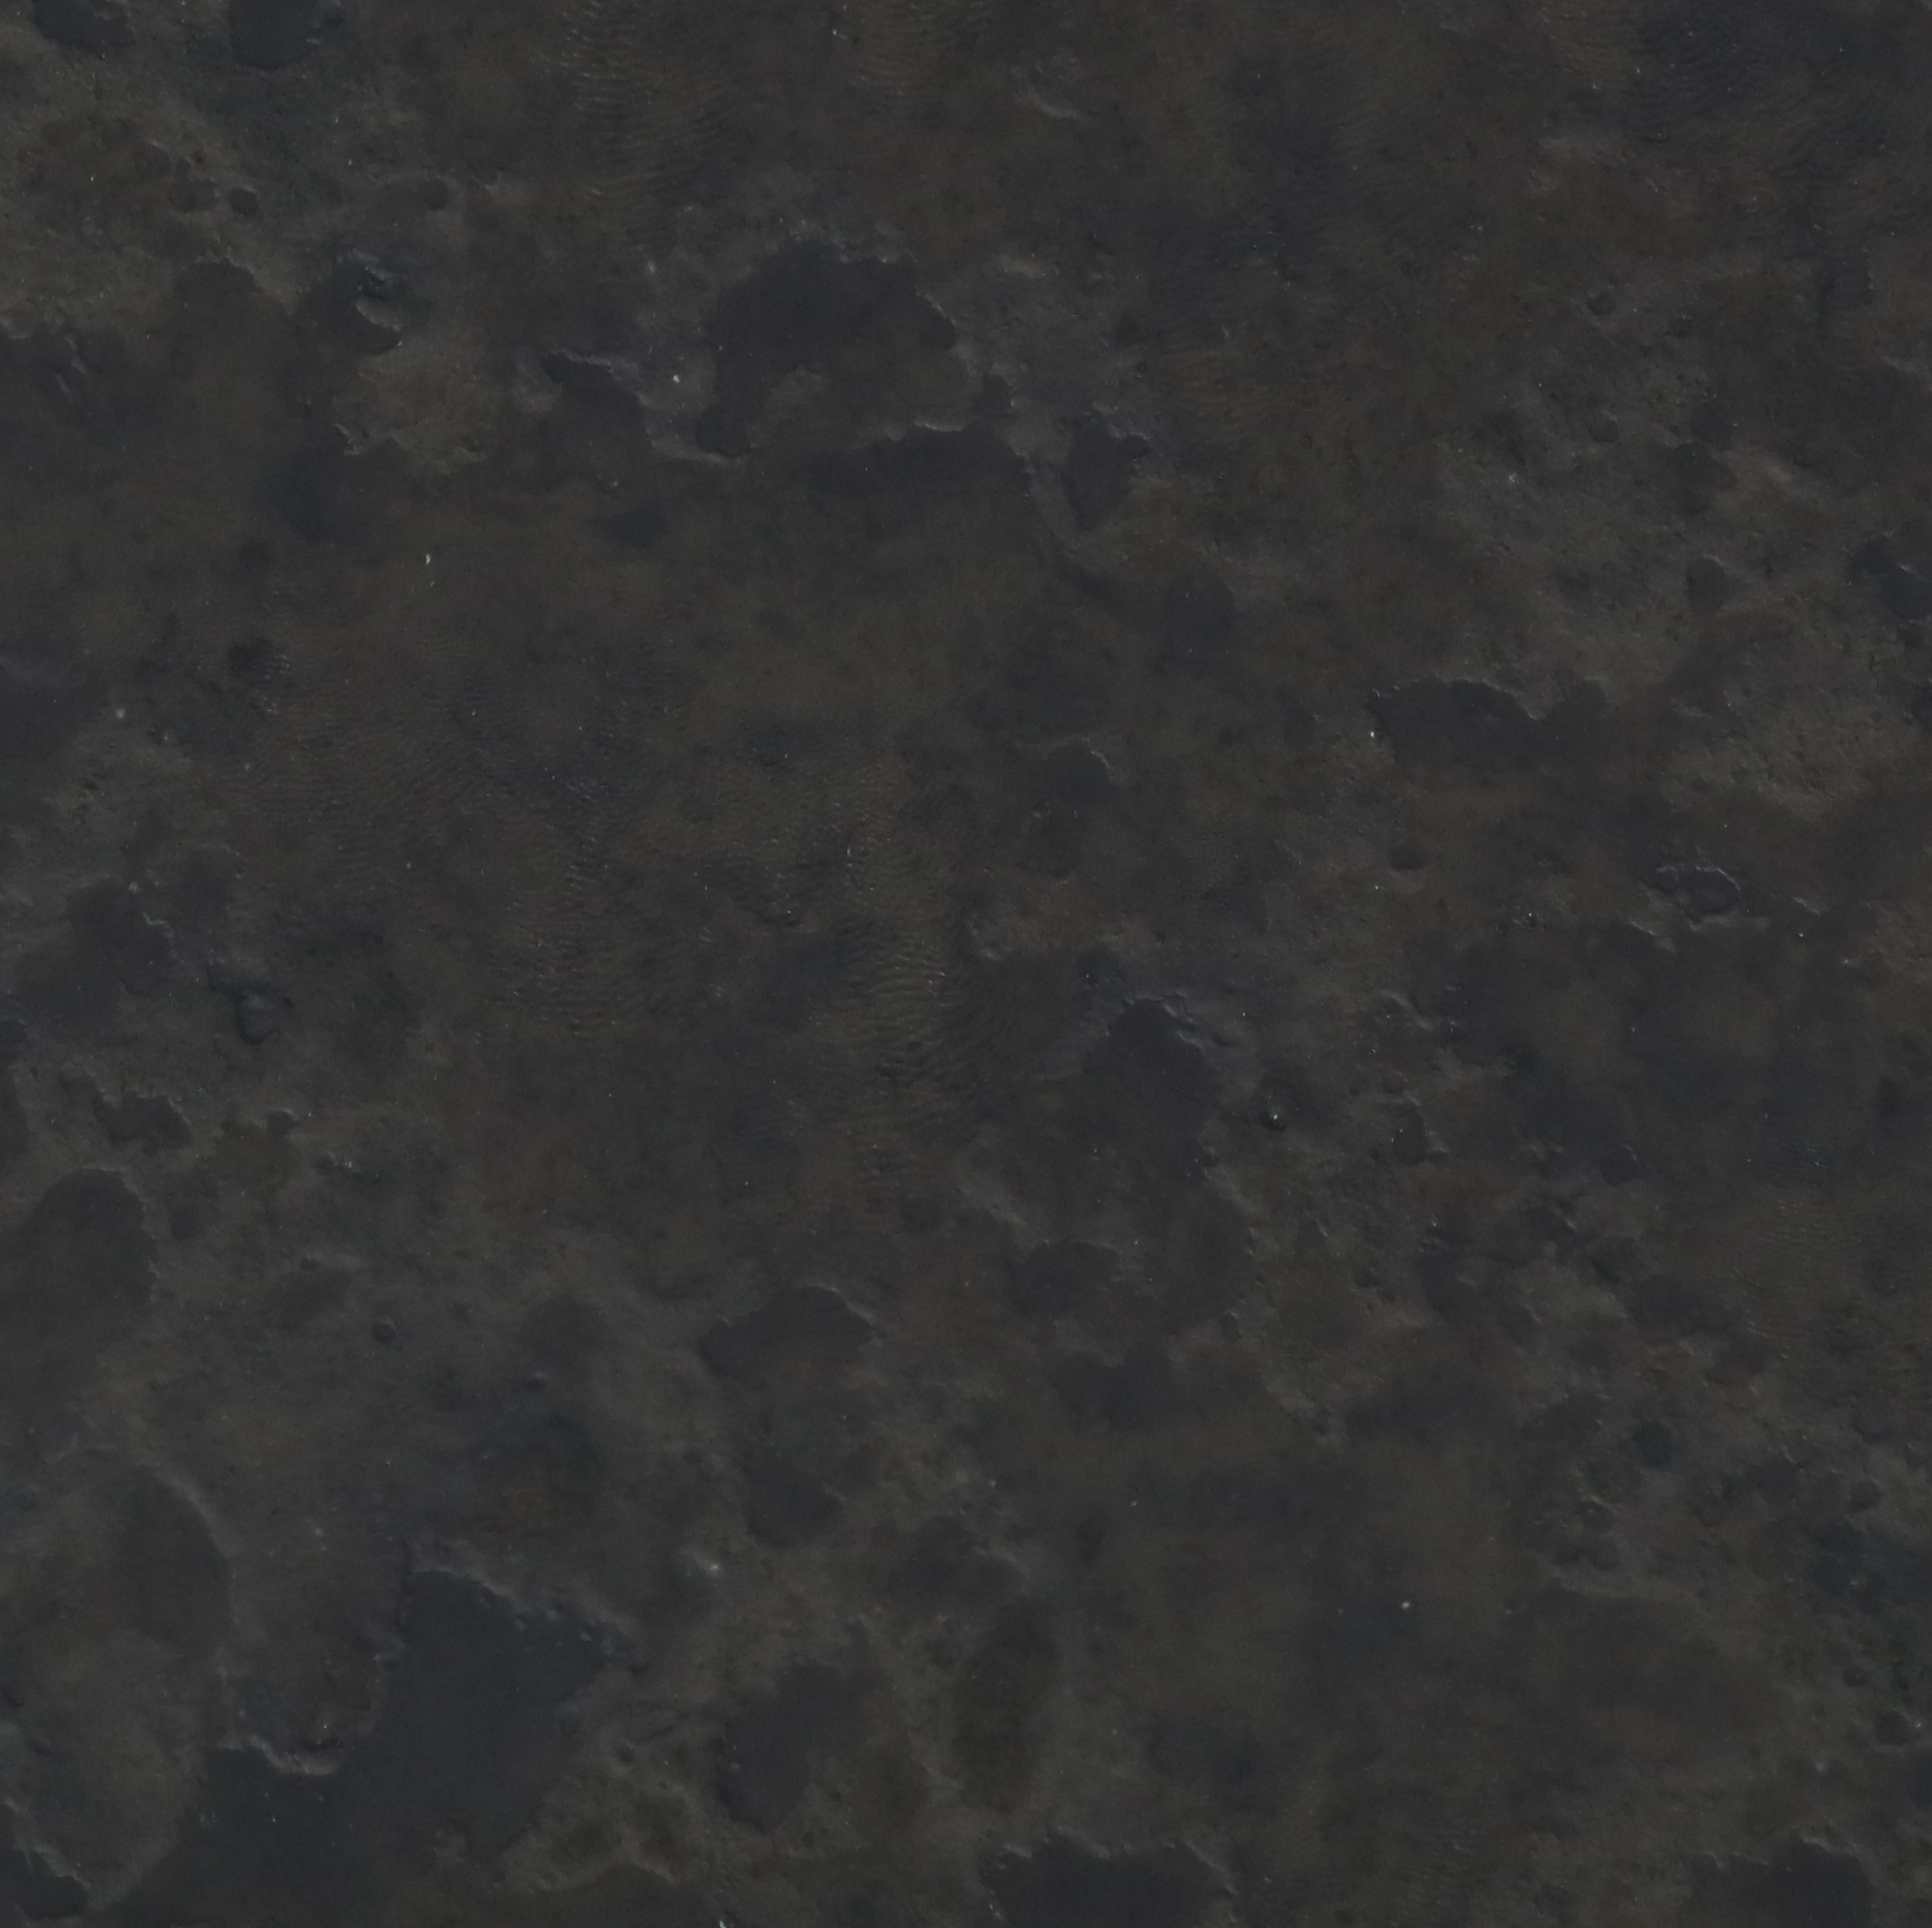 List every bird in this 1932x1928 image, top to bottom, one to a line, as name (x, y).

None